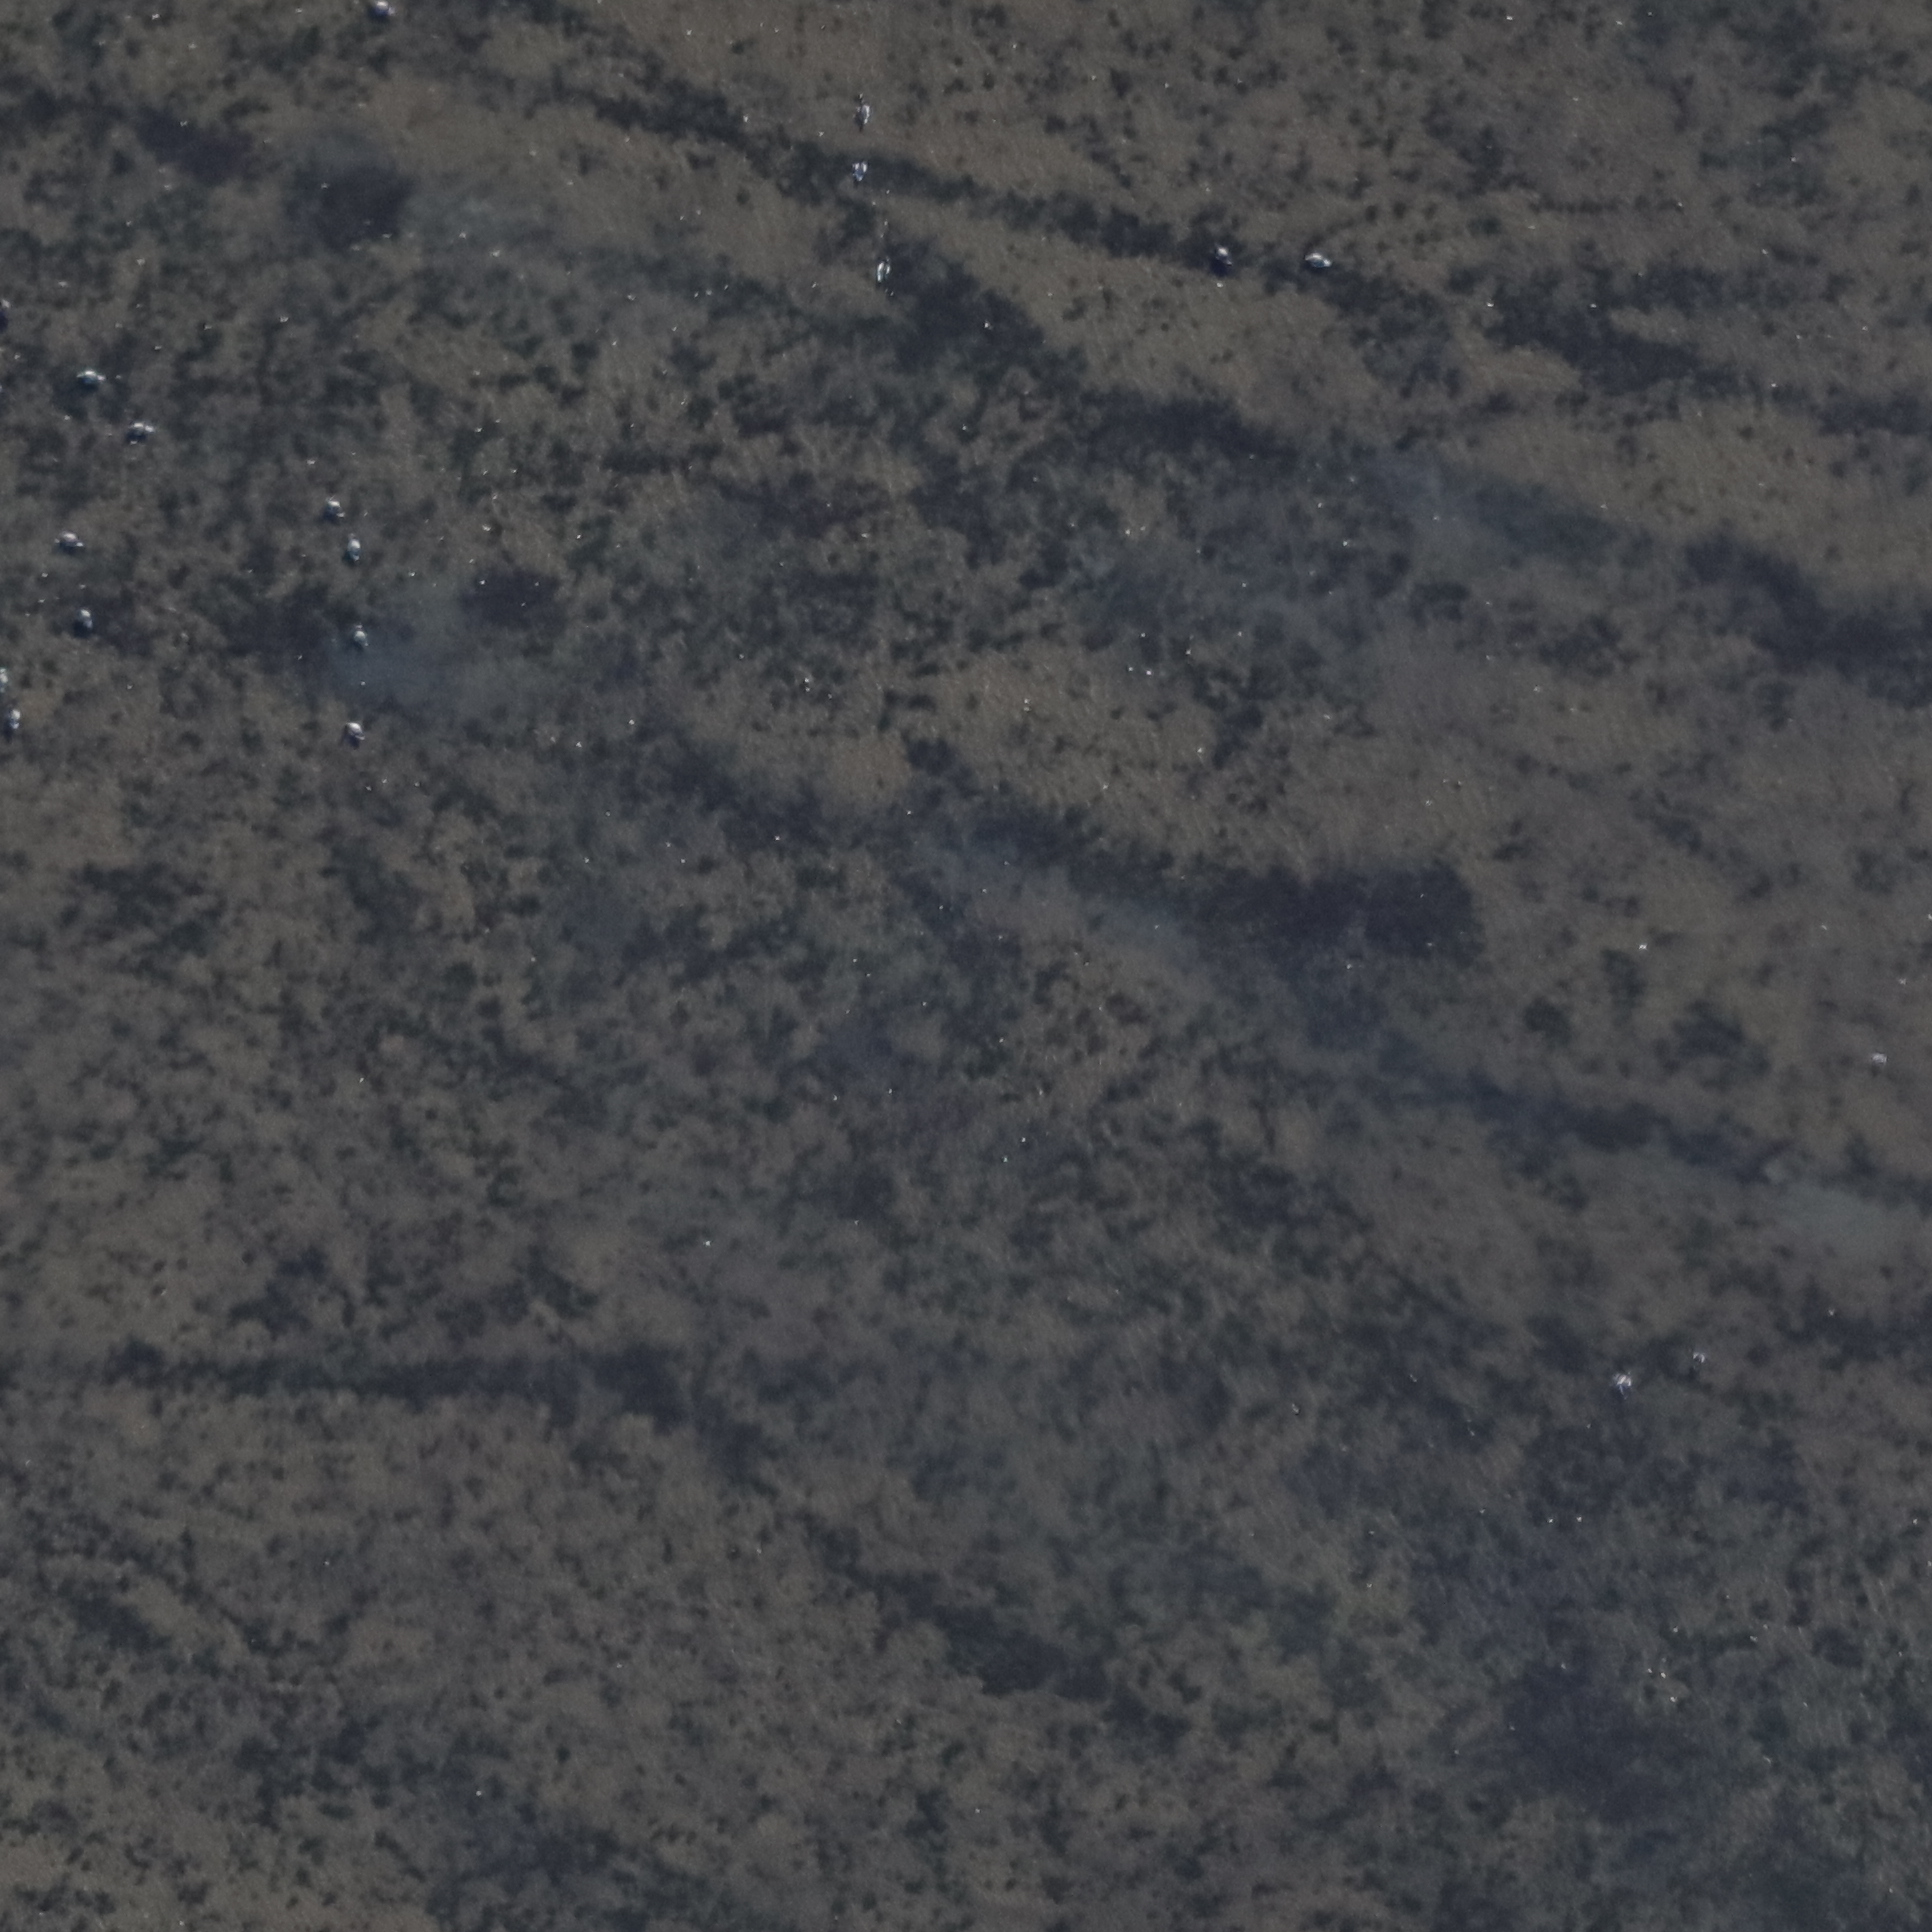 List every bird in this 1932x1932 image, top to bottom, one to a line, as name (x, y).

brant (384, 9)
brant (863, 113)
brant (859, 172)
brant (1221, 257)
brant (1317, 260)
brant (883, 269)
brant (4, 309)
brant (91, 377)
brant (142, 430)
brant (335, 508)
brant (71, 540)
brant (354, 550)
brant (84, 619)
brant (361, 637)
brant (1, 682)
brant (14, 718)
brant (355, 731)
brant (1699, 1361)
brant (1625, 1382)